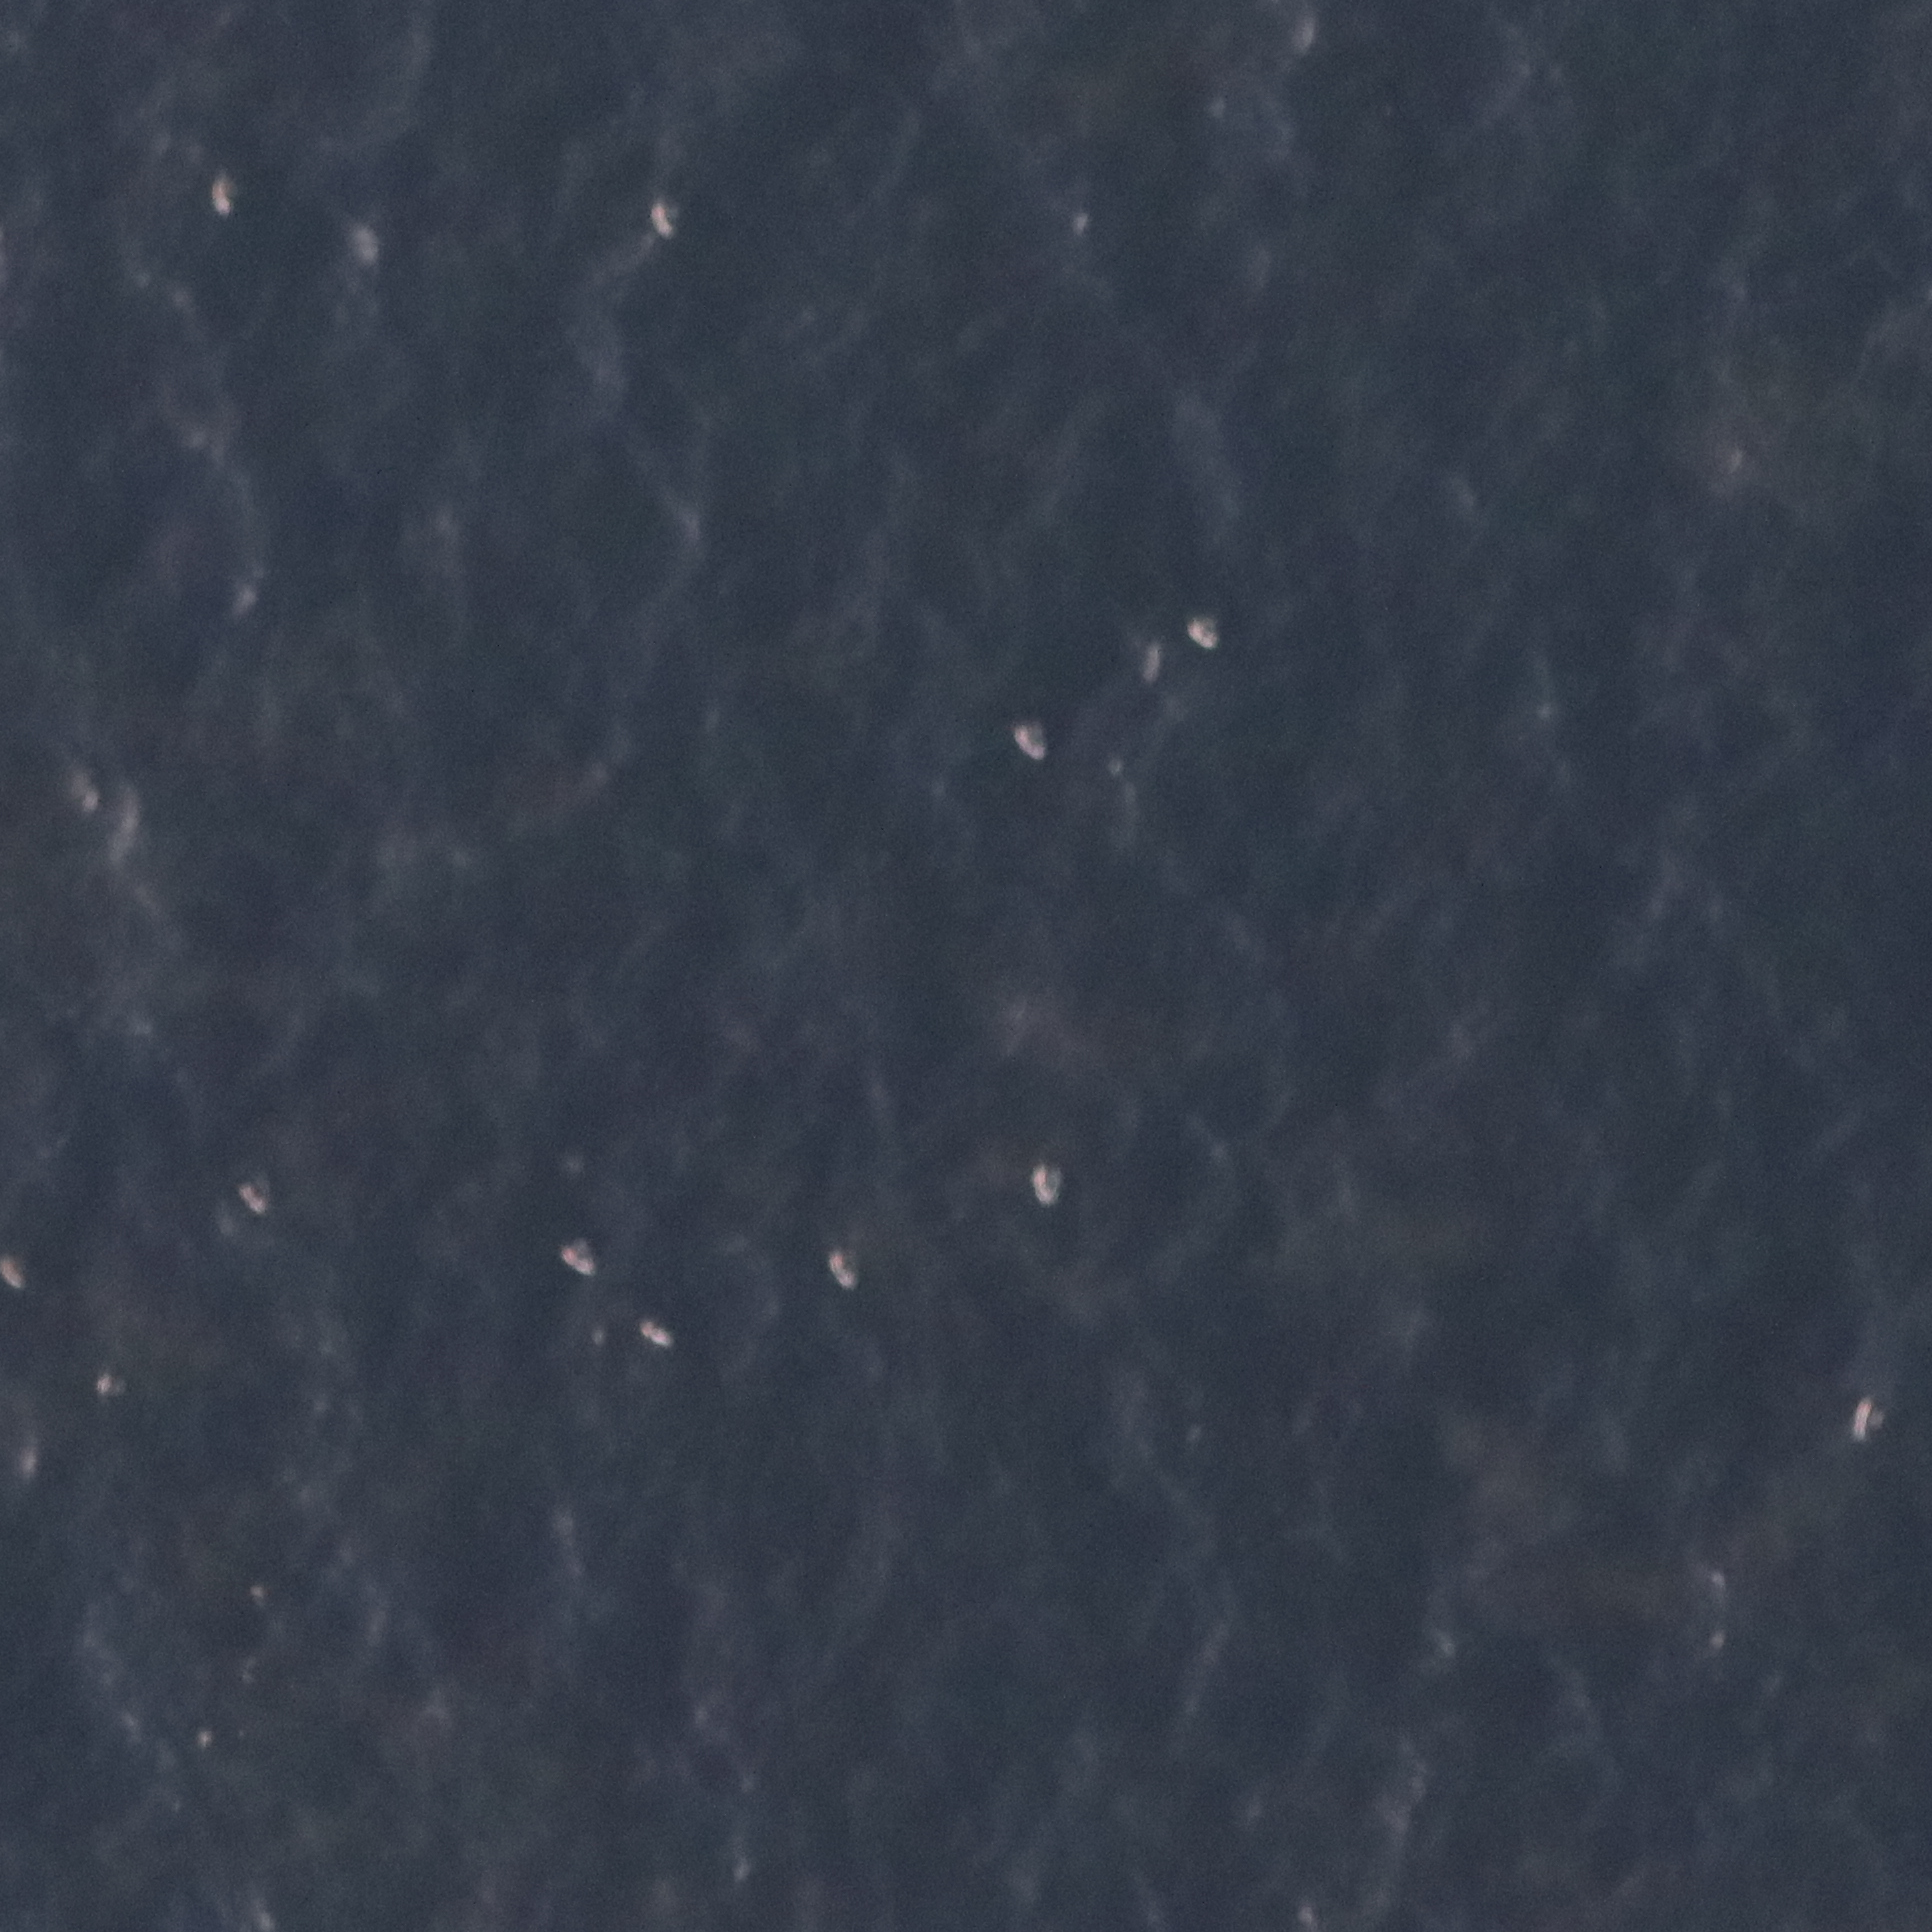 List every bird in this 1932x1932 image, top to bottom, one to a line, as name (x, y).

other bird (225, 192)
other bird (664, 219)
other bird (1204, 633)
other bird (1031, 739)
other bird (1046, 1185)
brant (259, 1191)
brant (586, 1255)
other bird (12, 1266)
other bird (847, 1266)
other bird (662, 1335)
other bird (1869, 1417)